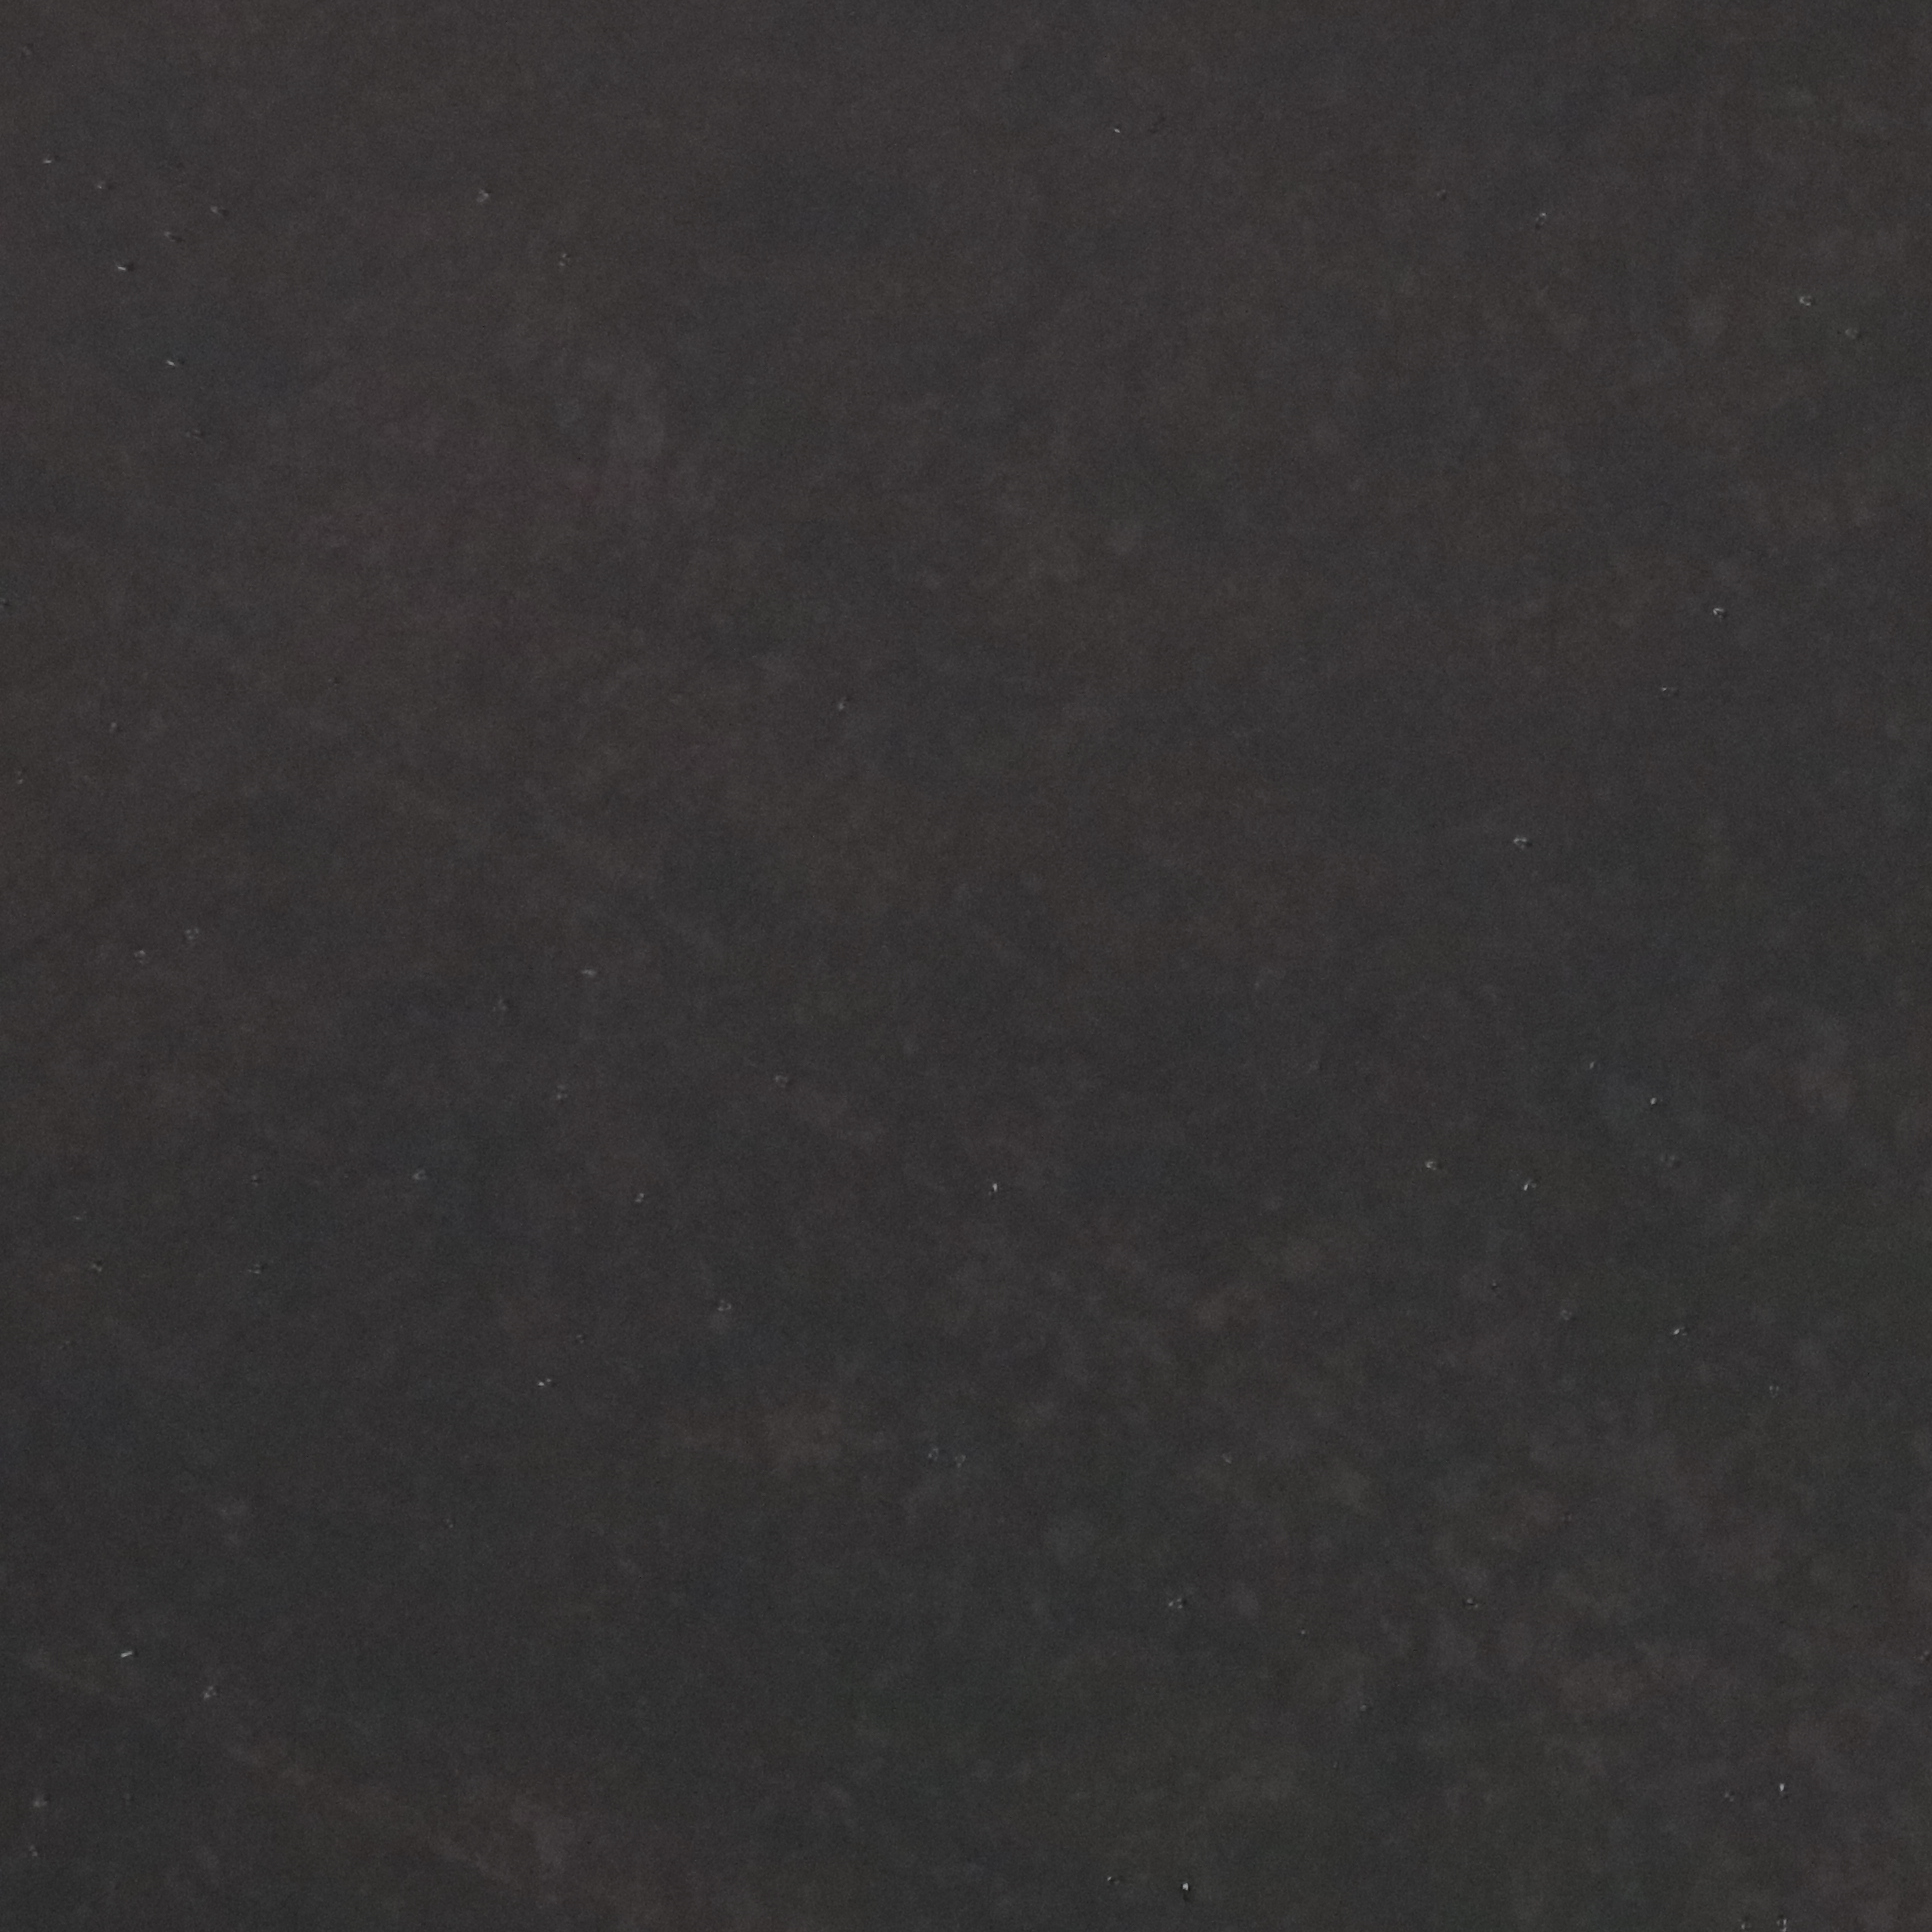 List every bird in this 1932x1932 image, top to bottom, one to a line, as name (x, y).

brant (24, 52)
brant (1123, 124)
brant (1165, 126)
brant (48, 156)
brant (110, 186)
brant (485, 196)
brant (226, 210)
brant (1540, 218)
brant (174, 242)
brant (567, 262)
brant (121, 269)
brant (1806, 300)
brant (1866, 330)
brant (177, 358)
brant (197, 425)
brant (1723, 610)
brant (338, 681)
brant (1670, 696)
brant (844, 705)
brant (115, 726)
brant (24, 774)
brant (1524, 852)
brant (201, 933)
brant (140, 956)
brant (592, 973)
brant (497, 1003)
brant (1604, 1074)
brant (782, 1085)
brant (565, 1089)
brant (1654, 1100)
brant (1429, 1163)
brant (1668, 1163)
brant (260, 1168)
brant (419, 1171)
brant (1532, 1189)
brant (643, 1195)
brant (999, 1197)
brant (85, 1229)
brant (105, 1267)
brant (252, 1268)
brant (1503, 1287)
brant (720, 1307)
brant (1566, 1315)
brant (1685, 1332)
brant (75, 1343)
brant (571, 1345)
brant (552, 1375)
brant (1774, 1393)
brant (933, 1440)
brant (969, 1454)
brant (1222, 1457)
brant (1578, 1519)
brant (447, 1521)
brant (1180, 1602)
brant (1473, 1605)
brant (134, 1655)
brant (1915, 1657)
brant (203, 1695)
brant (1365, 1706)
brant (1731, 1787)
brant (1774, 1796)
brant (44, 1800)
brant (136, 1802)
brant (46, 1854)
brant (1119, 1887)
brant (1184, 1892)
brant (1780, 1925)
brant (1740, 1927)